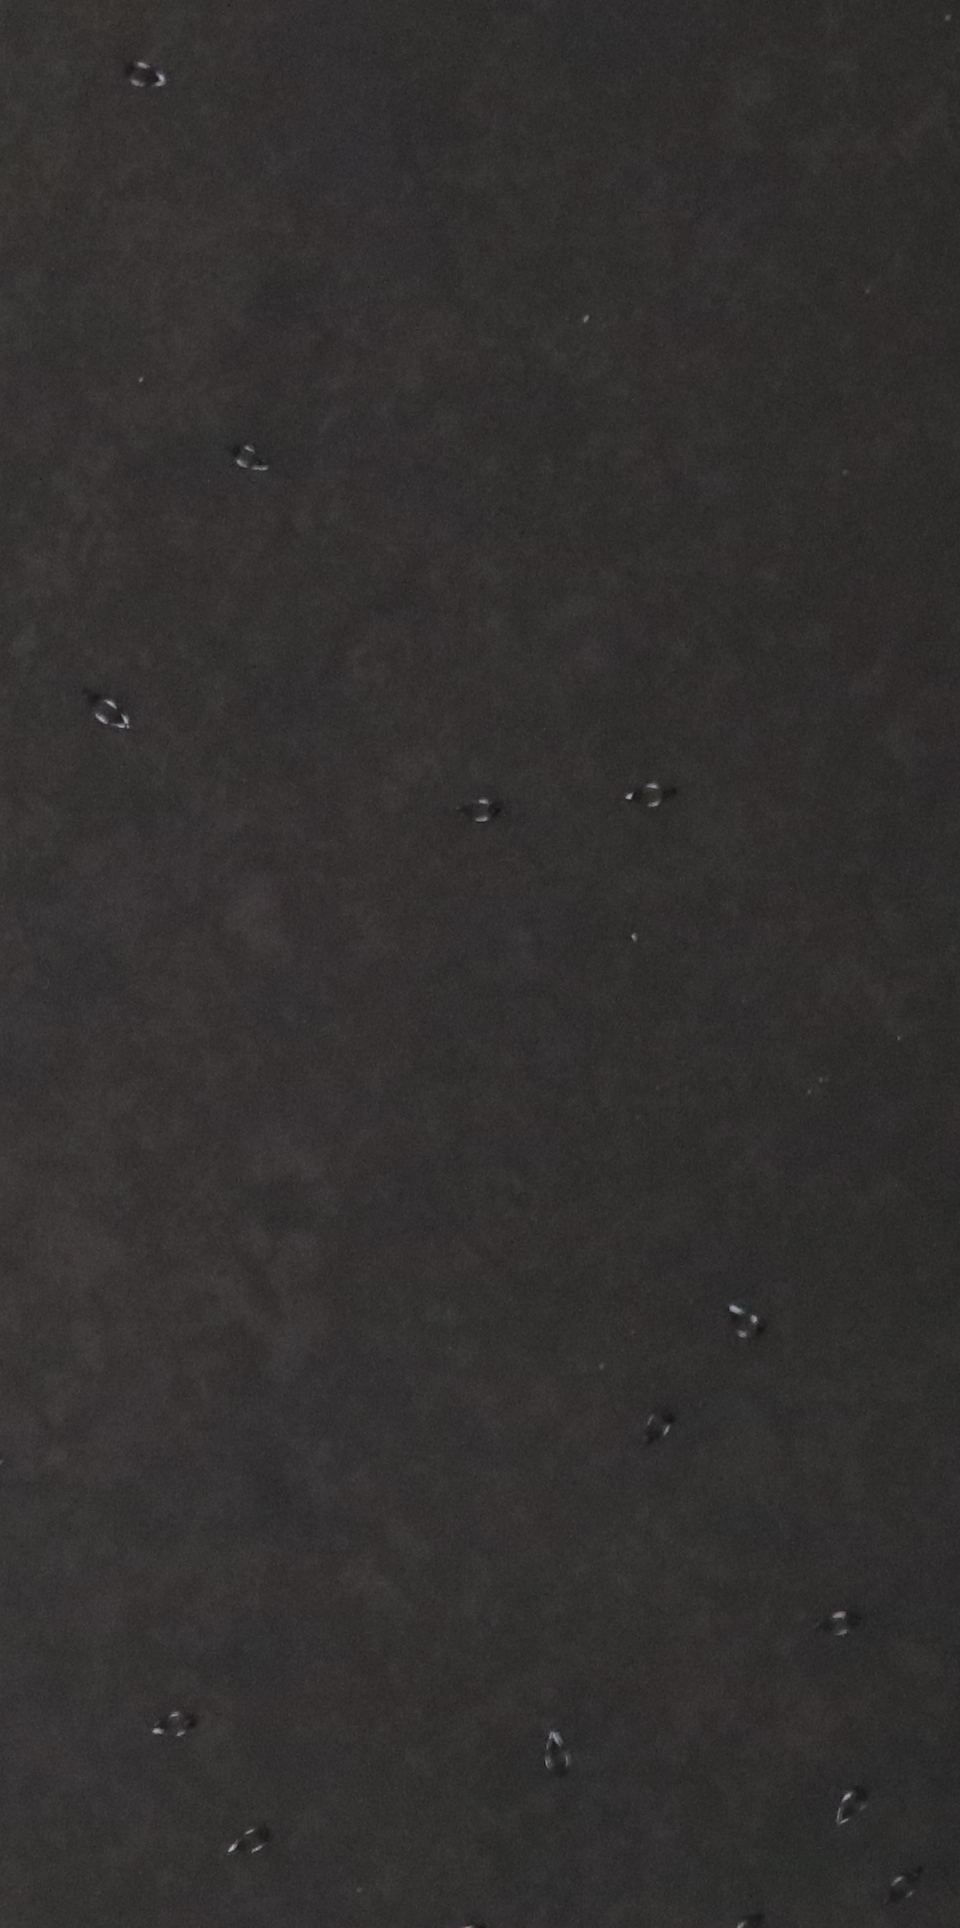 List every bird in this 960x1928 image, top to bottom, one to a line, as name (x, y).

brant (145, 75)
brant (248, 458)
brant (108, 712)
brant (650, 796)
brant (481, 810)
brant (746, 1323)
brant (659, 1427)
brant (838, 1624)
brant (178, 1726)
brant (556, 1756)
brant (851, 1807)
brant (251, 1843)
brant (901, 1883)